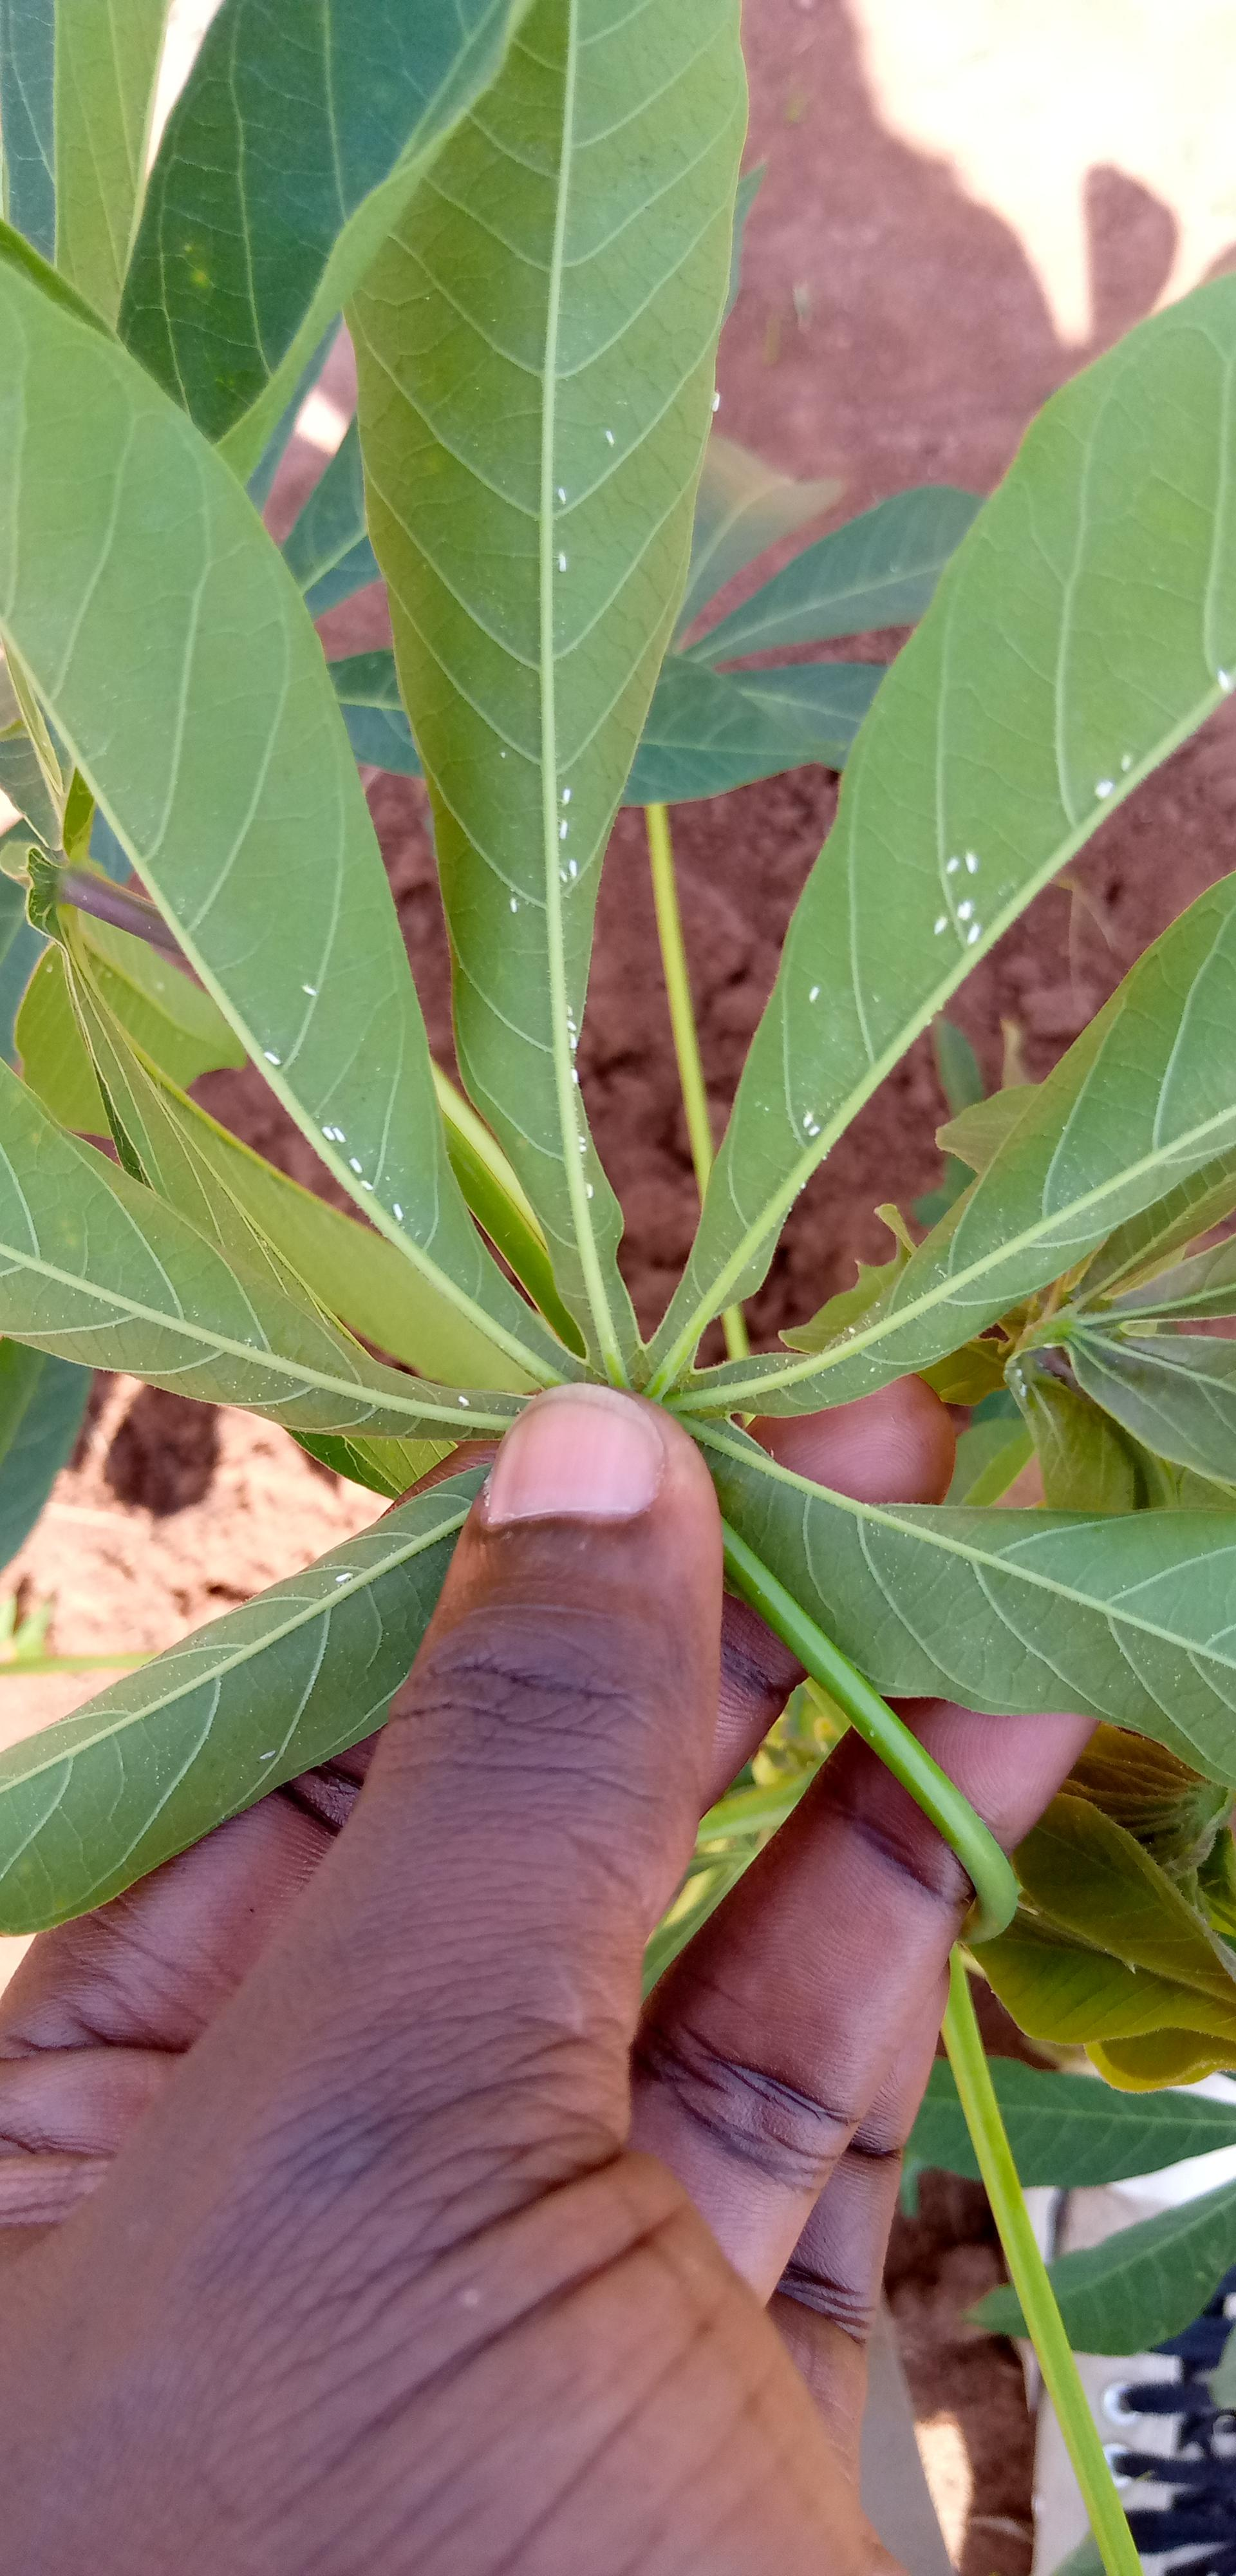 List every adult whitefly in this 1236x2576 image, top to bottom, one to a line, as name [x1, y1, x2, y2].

whitefly [709, 388, 723, 417]
whitefly [601, 428, 621, 450]
whitefly [554, 485, 569, 507]
whitefly [556, 550, 570, 574]
whitefly [1217, 666, 1230, 691]
whitefly [1119, 751, 1136, 775]
whitefly [1092, 777, 1113, 798]
whitefly [560, 788, 575, 806]
whitefly [557, 817, 568, 842]
whitefly [963, 849, 978, 874]
whitefly [944, 855, 960, 875]
whitefly [566, 858, 581, 882]
whitefly [558, 867, 566, 883]
whitefly [508, 896, 525, 918]
whitefly [955, 901, 972, 919]
whitefly [932, 913, 950, 934]
whitefly [966, 924, 985, 947]
whitefly [297, 980, 320, 999]
whitefly [807, 983, 823, 1004]
whitefly [563, 1003, 576, 1017]
whitefly [566, 1019, 580, 1032]
whitefly [567, 1032, 579, 1050]
whitefly [262, 1049, 285, 1068]
whitefly [570, 1067, 583, 1085]
whitefly [800, 1110, 814, 1127]
whitefly [805, 1124, 821, 1138]
whitefly [321, 1124, 336, 1142]
whitefly [331, 1126, 349, 1142]
whitefly [577, 1136, 586, 1144]
whitefly [579, 1144, 587, 1153]
whitefly [348, 1157, 364, 1175]
whitefly [358, 1179, 377, 1194]
whitefly [583, 1180, 597, 1202]
whitefly [389, 1201, 406, 1224]
whitefly [455, 1394, 472, 1409]
whitefly [333, 1571, 355, 1584]